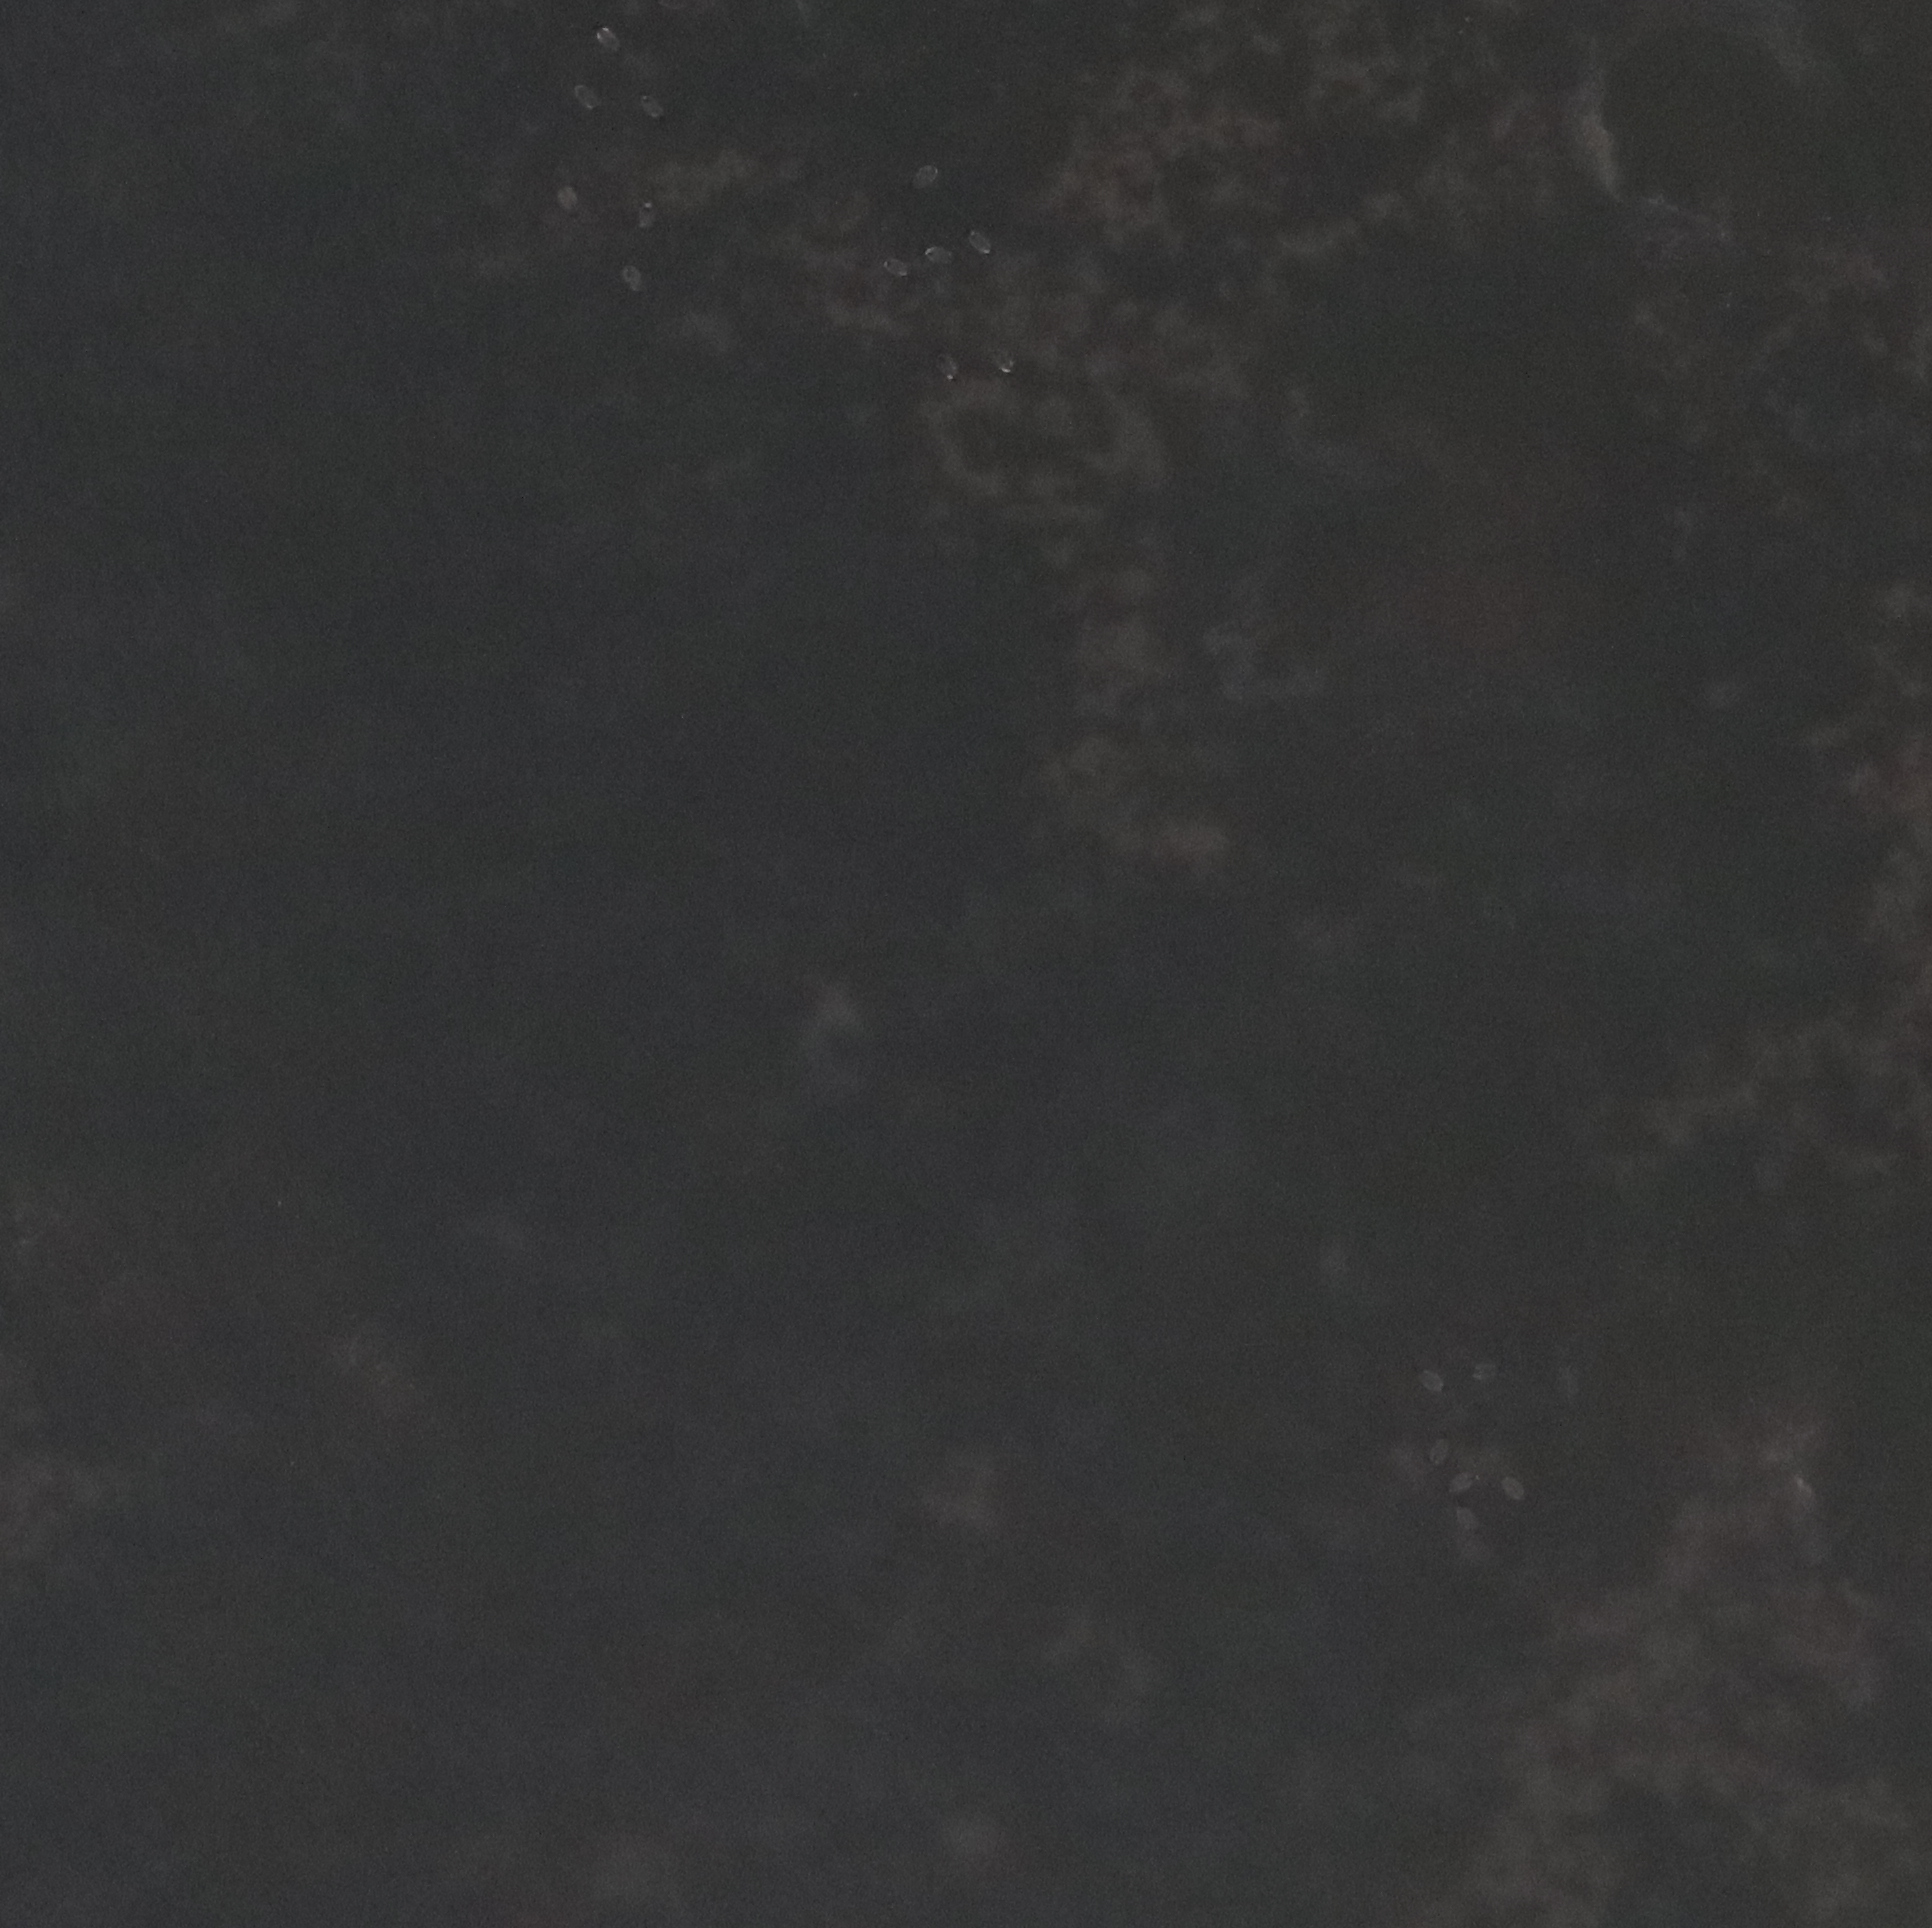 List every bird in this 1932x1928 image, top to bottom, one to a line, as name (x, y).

Canada goose (606, 38)
Canada goose (585, 101)
Canada goose (653, 106)
Canada goose (927, 180)
Canada goose (564, 201)
Canada goose (644, 214)
Canada goose (975, 242)
Canada goose (943, 255)
Canada goose (893, 264)
Canada goose (633, 273)
Canada goose (1004, 360)
Canada goose (947, 366)
Canada goose (1485, 1373)
Canada goose (1430, 1377)
Canada goose (1436, 1449)
Canada goose (1456, 1481)
Canada goose (1511, 1487)
Canada goose (1466, 1520)